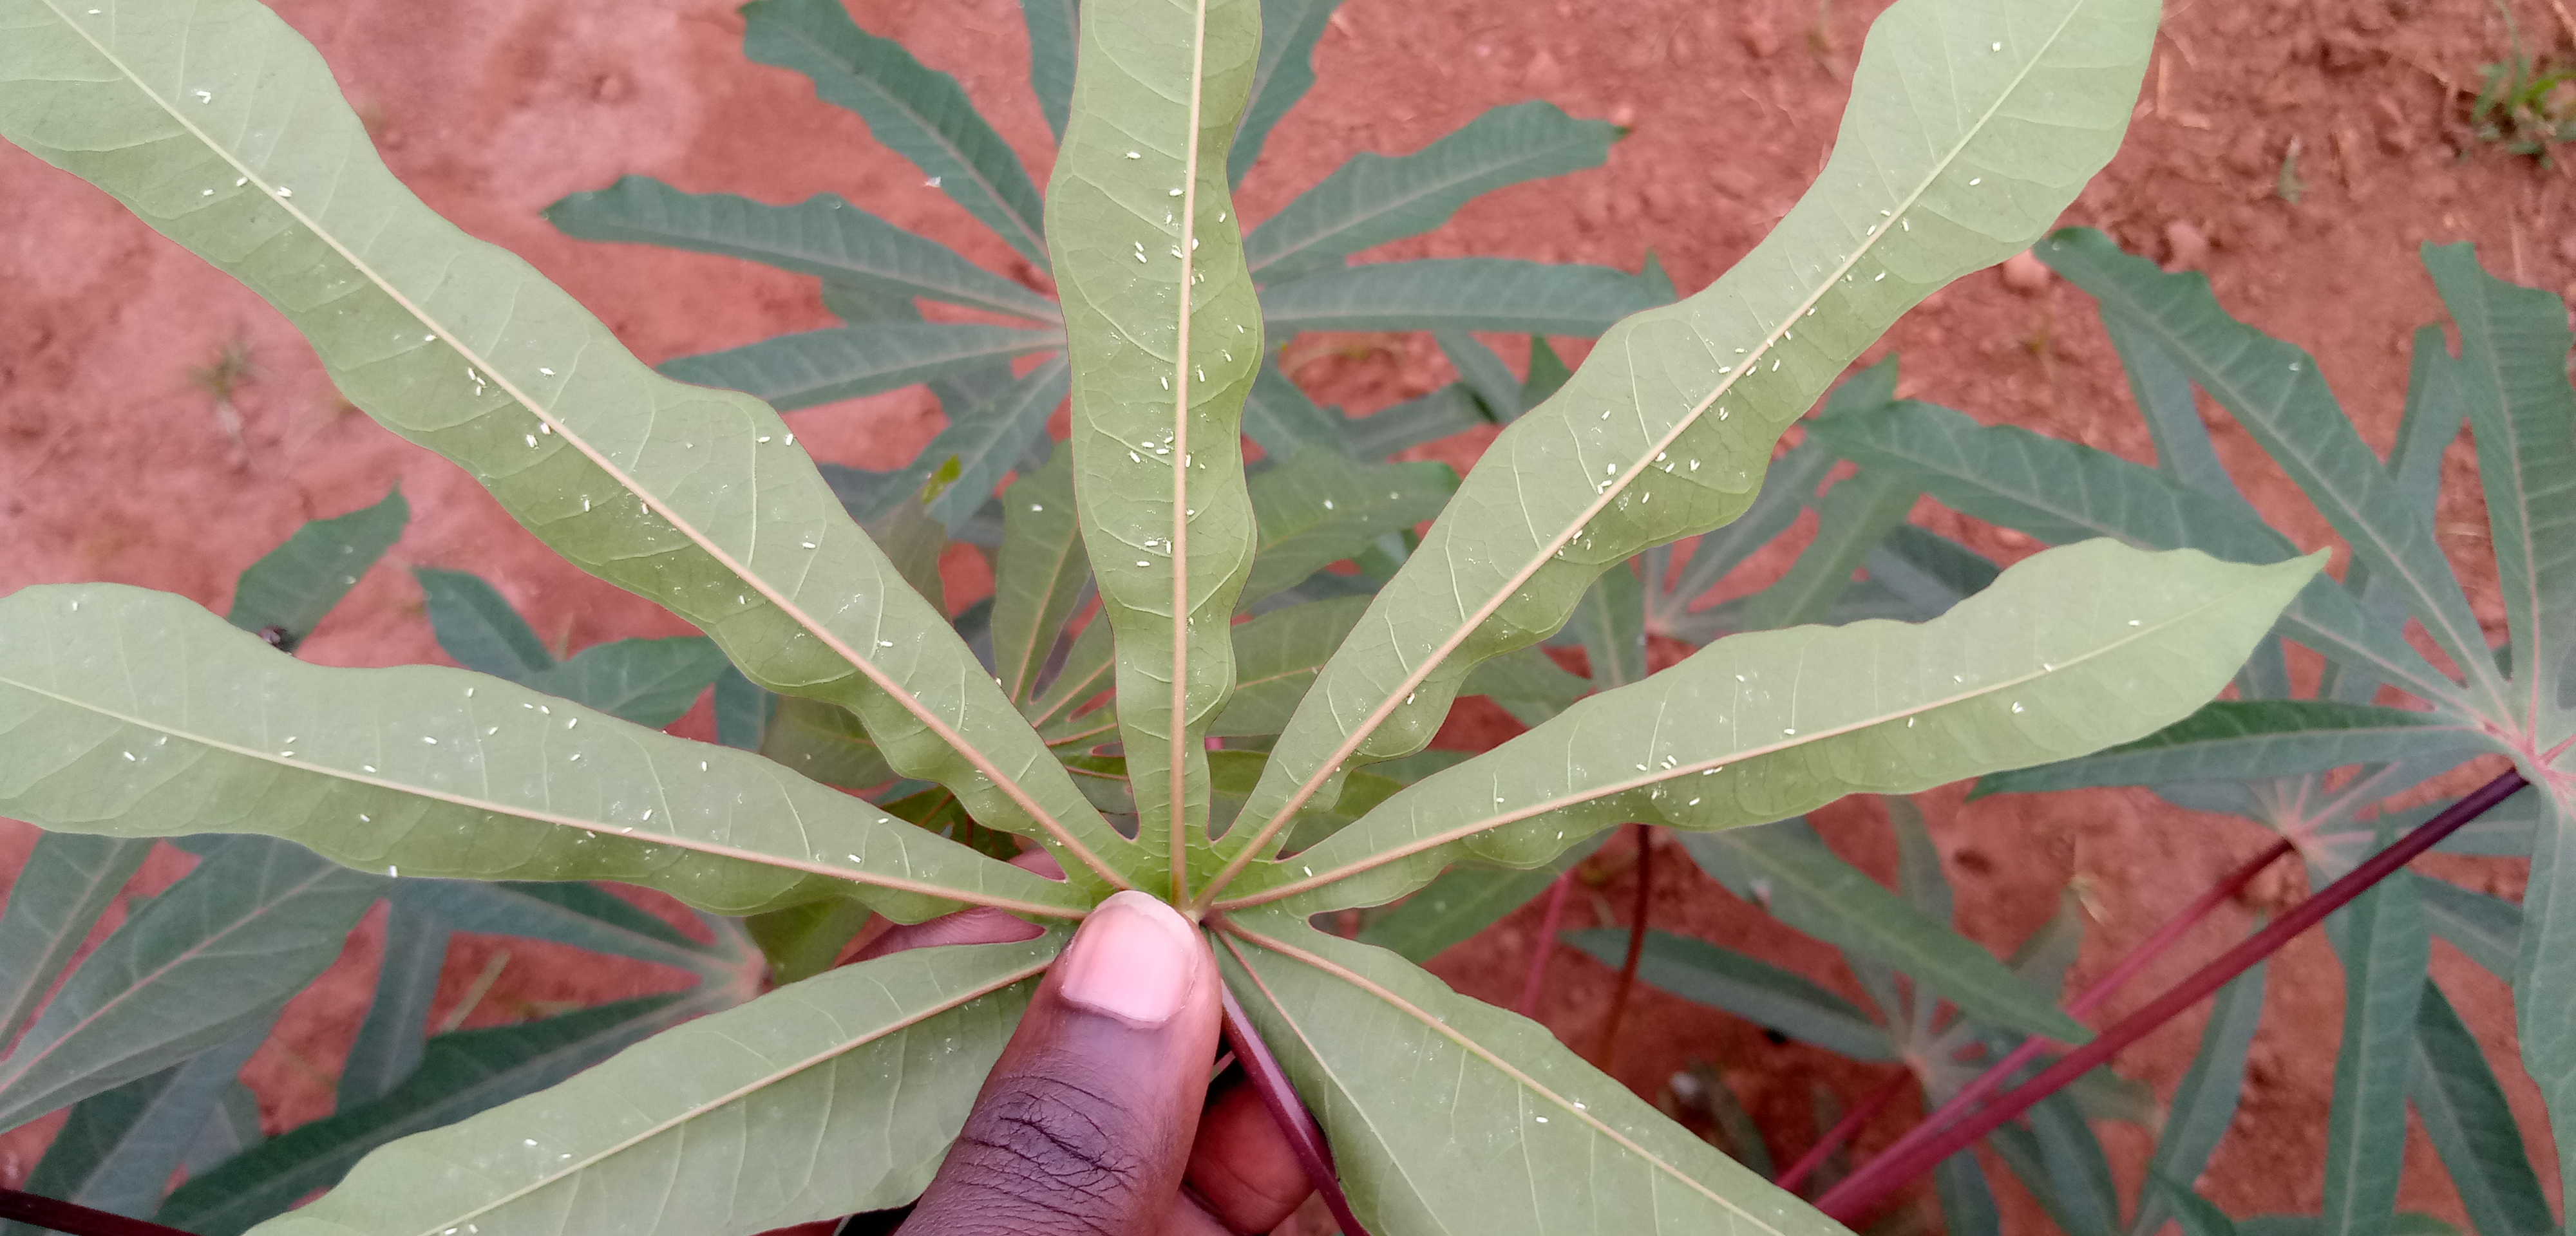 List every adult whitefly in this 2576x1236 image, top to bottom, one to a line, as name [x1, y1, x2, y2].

whitefly [84, 7, 103, 16]
whitefly [1991, 36, 2003, 56]
whitefly [1989, 39, 2005, 55]
whitefly [195, 89, 212, 98]
whitefly [202, 96, 213, 106]
whitefly [1124, 149, 1144, 161]
whitefly [1967, 174, 1984, 189]
whitefly [233, 175, 251, 189]
whitefly [278, 185, 295, 195]
whitefly [199, 187, 217, 198]
whitefly [1166, 187, 1186, 200]
whitefly [275, 191, 293, 199]
whitefly [1878, 207, 1893, 218]
whitefly [1165, 211, 1174, 228]
whitefly [1217, 211, 1227, 227]
whitefly [1900, 218, 1911, 235]
whitefly [1864, 223, 1878, 238]
whitefly [1191, 236, 1201, 253]
whitefly [1133, 239, 1146, 252]
whitefly [1169, 247, 1185, 261]
whitefly [1133, 250, 1149, 265]
whitefly [1873, 270, 1888, 284]
whitefly [1195, 271, 1209, 288]
whitefly [1190, 274, 1197, 288]
whitefly [1805, 307, 1819, 319]
whitefly [1235, 323, 1248, 337]
whitefly [1783, 328, 1795, 342]
whitefly [422, 333, 439, 344]
whitefly [1765, 336, 1776, 351]
whitefly [1732, 346, 1747, 356]
whitefly [1222, 351, 1234, 364]
whitefly [1770, 356, 1781, 374]
whitefly [1745, 364, 1760, 380]
whitefly [1716, 364, 1734, 375]
whitefly [466, 365, 477, 381]
whitefly [536, 366, 556, 377]
whitefly [1195, 366, 1209, 384]
whitefly [1159, 375, 1173, 392]
whitefly [475, 375, 487, 387]
whitefly [475, 384, 482, 399]
whitefly [1717, 405, 1727, 418]
whitefly [1600, 408, 1613, 422]
whitefly [1718, 409, 1730, 422]
whitefly [538, 419, 553, 437]
whitefly [538, 420, 555, 438]
whitefly [784, 431, 796, 448]
whitefly [526, 433, 535, 449]
whitefly [1162, 433, 1175, 445]
whitefly [531, 434, 540, 449]
whitefly [756, 435, 772, 446]
whitefly [1140, 439, 1157, 450]
whitefly [1154, 446, 1171, 456]
whitefly [1128, 447, 1143, 465]
whitefly [1654, 449, 1668, 464]
whitefly [1184, 451, 1192, 469]
whitefly [1687, 456, 1695, 473]
whitefly [1695, 459, 1701, 471]
whitefly [1663, 460, 1676, 475]
whitefly [1611, 462, 1618, 476]
whitefly [1606, 462, 1611, 477]
whitefly [1599, 479, 1615, 487]
whitefly [1596, 483, 1606, 496]
whitefly [1640, 489, 1653, 507]
whitefly [582, 496, 593, 515]
whitefly [640, 499, 652, 516]
whitefly [1184, 507, 1197, 518]
whitefly [1572, 529, 1585, 542]
whitefly [1142, 538, 1160, 548]
whitefly [1164, 538, 1173, 557]
whitefly [800, 539, 819, 551]
whitefly [1555, 548, 1566, 558]
whitefly [1134, 557, 1151, 570]
whitefly [737, 592, 748, 607]
whitefly [70, 599, 84, 614]
whitefly [1186, 615, 1199, 630]
whitefly [2125, 618, 2141, 628]
whitefly [877, 639, 897, 650]
whitefly [2041, 662, 2053, 675]
whitefly [1733, 673, 1748, 684]
whitefly [1951, 673, 1964, 686]
whitefly [994, 675, 1006, 691]
whitefly [465, 685, 477, 699]
whitefly [1405, 691, 1417, 707]
whitefly [2011, 700, 2019, 715]
whitefly [522, 701, 535, 711]
whitefly [540, 703, 551, 716]
whitefly [2013, 705, 2025, 716]
whitefly [565, 715, 579, 732]
whitefly [1906, 715, 1915, 731]
whitefly [487, 725, 499, 736]
whitefly [1781, 727, 1798, 738]
whitefly [286, 735, 299, 745]
whitefly [422, 735, 439, 747]
whitefly [279, 749, 297, 759]
whitefly [122, 750, 138, 763]
whitefly [569, 752, 583, 763]
whitefly [1665, 753, 1679, 767]
whitefly [701, 759, 710, 774]
whitefly [1658, 761, 1673, 771]
whitefly [1634, 762, 1649, 772]
whitefly [362, 762, 379, 775]
whitefly [1714, 765, 1727, 776]
whitefly [1701, 767, 1714, 778]
whitefly [1650, 787, 1659, 803]
whitefly [1687, 795, 1701, 809]
whitefly [1493, 796, 1509, 805]
whitefly [640, 807, 656, 823]
whitefly [358, 812, 372, 826]
whitefly [876, 816, 891, 827]
whitefly [1555, 827, 1567, 843]
whitefly [585, 828, 598, 842]
whitefly [846, 852, 862, 865]
whitefly [387, 863, 402, 882]
whitefly [1300, 865, 1316, 879]
whitefly [1571, 1100, 1588, 1111]
whitefly [1533, 1114, 1550, 1127]
whitefly [522, 1136, 540, 1148]
whitefly [442, 1226, 460, 1236]